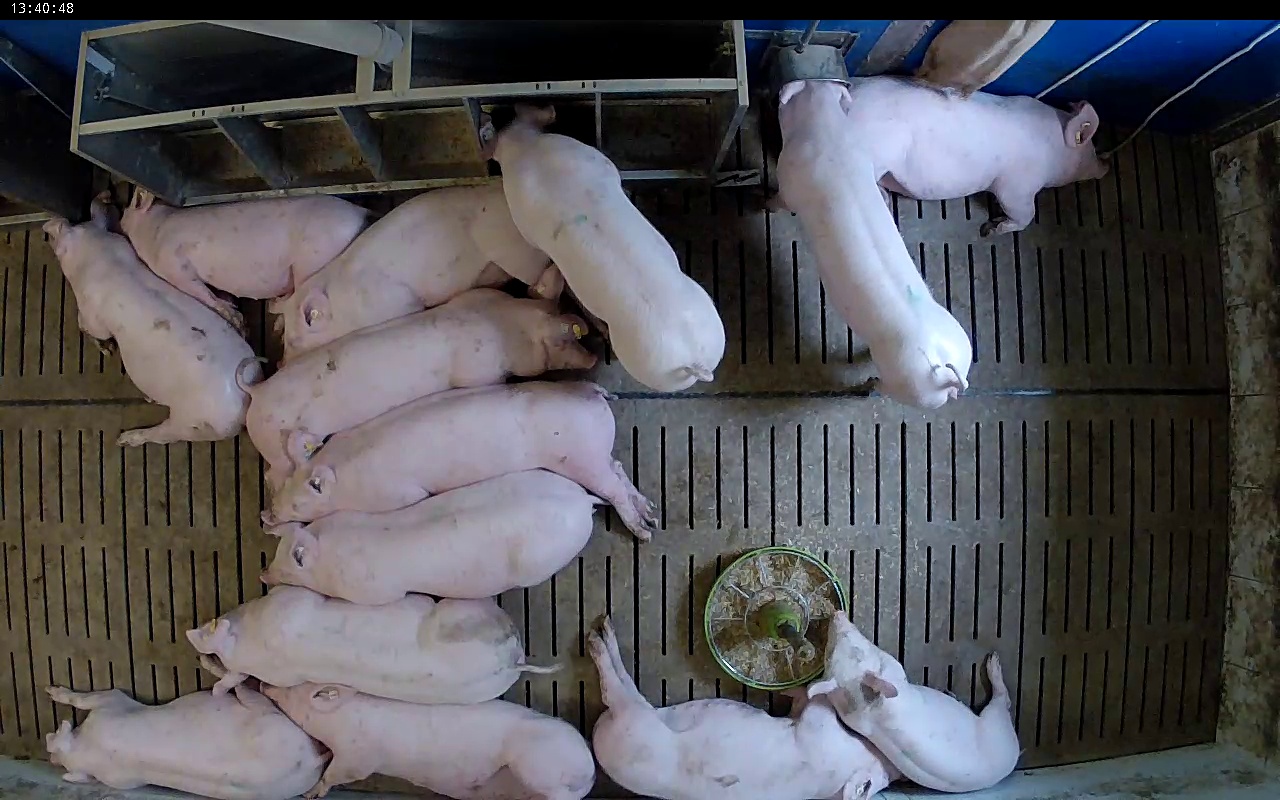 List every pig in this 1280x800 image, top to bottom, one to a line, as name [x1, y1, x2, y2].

pig [840, 70, 1112, 237]
pig [774, 80, 975, 411]
pig [479, 103, 727, 393]
pig [262, 179, 568, 367]
pig [120, 187, 367, 329]
pig [44, 200, 263, 446]
pig [239, 264, 597, 500]
pig [256, 379, 661, 545]
pig [254, 468, 609, 603]
pig [187, 584, 562, 706]
pig [806, 611, 1025, 793]
pig [585, 614, 904, 799]
pig [42, 656, 331, 799]
pig [261, 679, 601, 799]